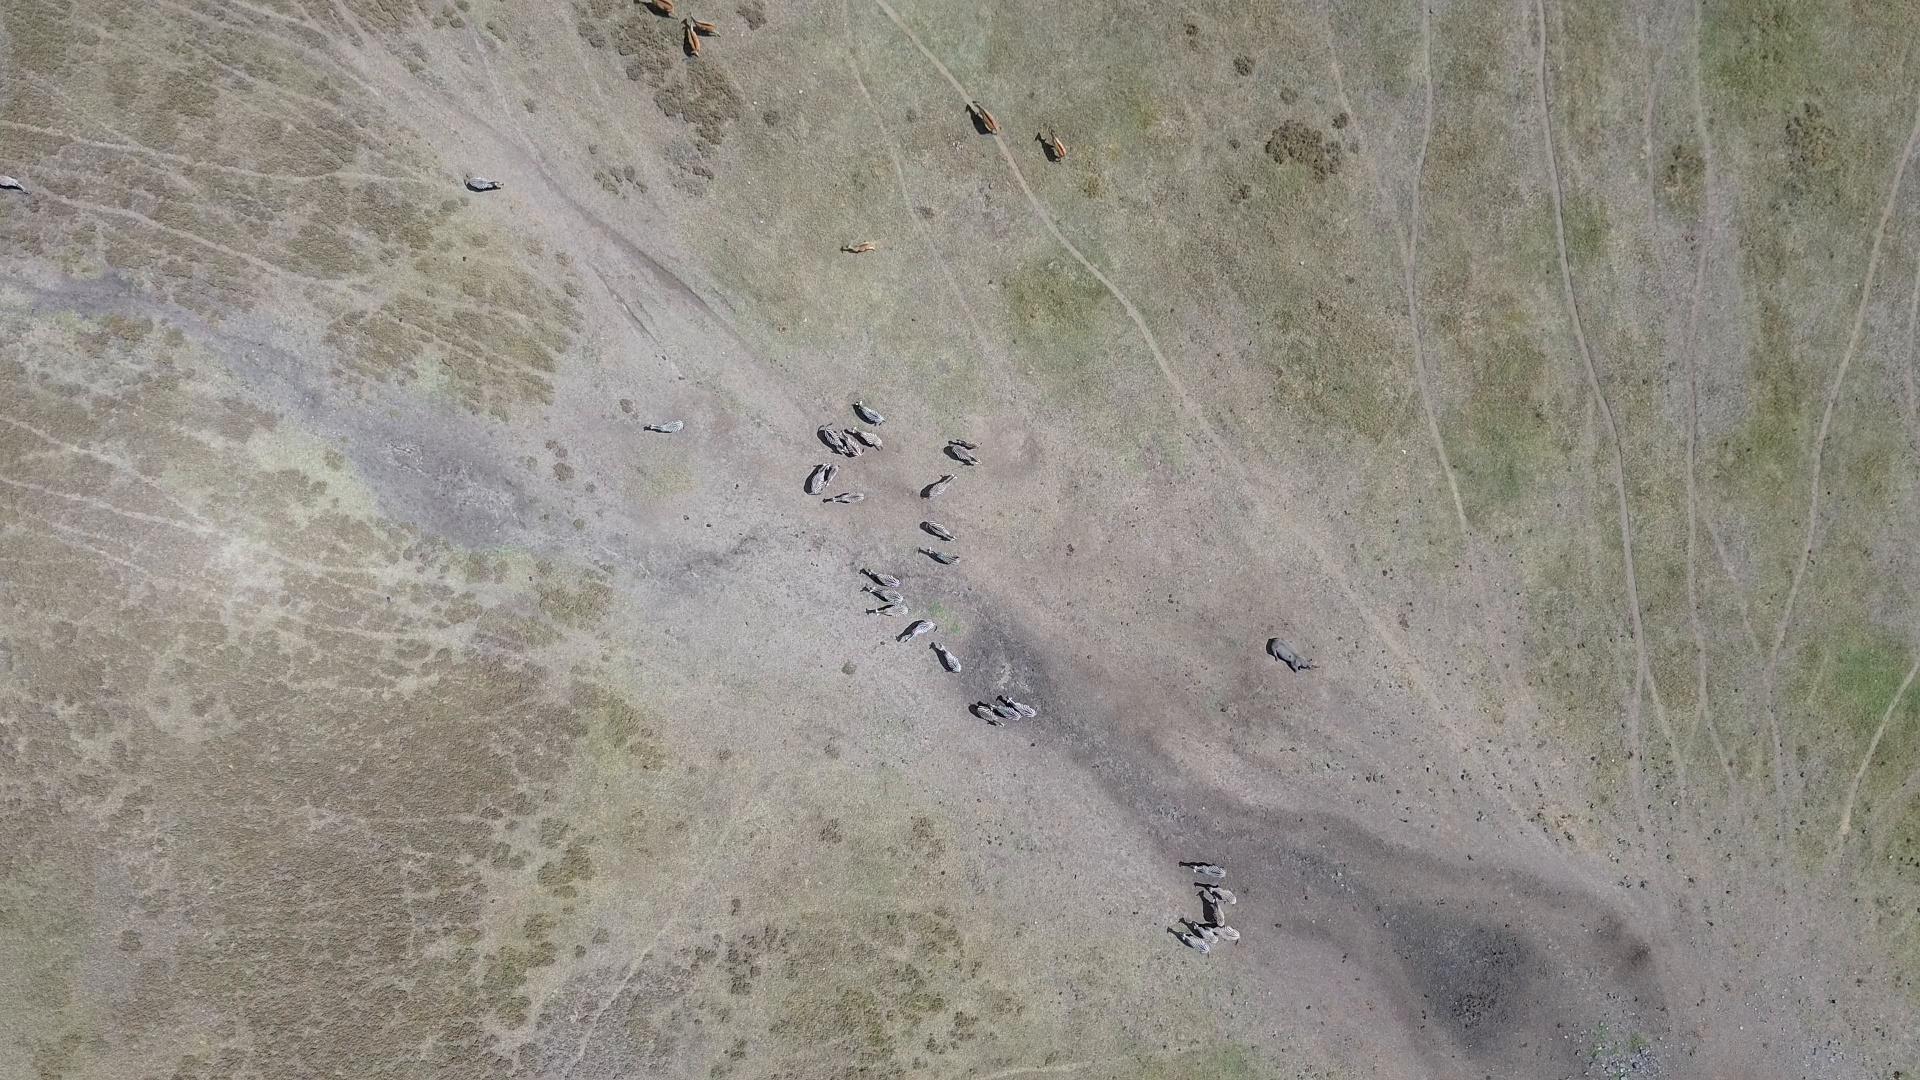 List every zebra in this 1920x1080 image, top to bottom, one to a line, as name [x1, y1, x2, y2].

zebra [465, 175, 500, 190]
zebra [1, 176, 26, 191]
zebra [854, 405, 884, 425]
zebra [650, 420, 688, 433]
zebra [818, 422, 838, 445]
zebra [857, 428, 881, 448]
zebra [840, 432, 859, 456]
zebra [955, 437, 985, 450]
zebra [953, 445, 984, 467]
zebra [810, 463, 832, 493]
zebra [824, 464, 841, 489]
zebra [925, 473, 958, 501]
zebra [831, 491, 866, 504]
zebra [925, 523, 954, 540]
zebra [929, 546, 956, 565]
zebra [865, 569, 898, 587]
zebra [870, 586, 902, 603]
zebra [876, 605, 906, 617]
zebra [899, 622, 930, 645]
zebra [935, 644, 960, 672]
zebra [1007, 698, 1038, 717]
zebra [988, 703, 1022, 721]
zebra [972, 705, 1005, 725]
zebra [1189, 865, 1224, 877]
zebra [1208, 886, 1238, 905]
zebra [1210, 897, 1225, 926]
zebra [1191, 921, 1219, 944]
zebra [1209, 921, 1239, 940]
zebra [1174, 930, 1212, 953]